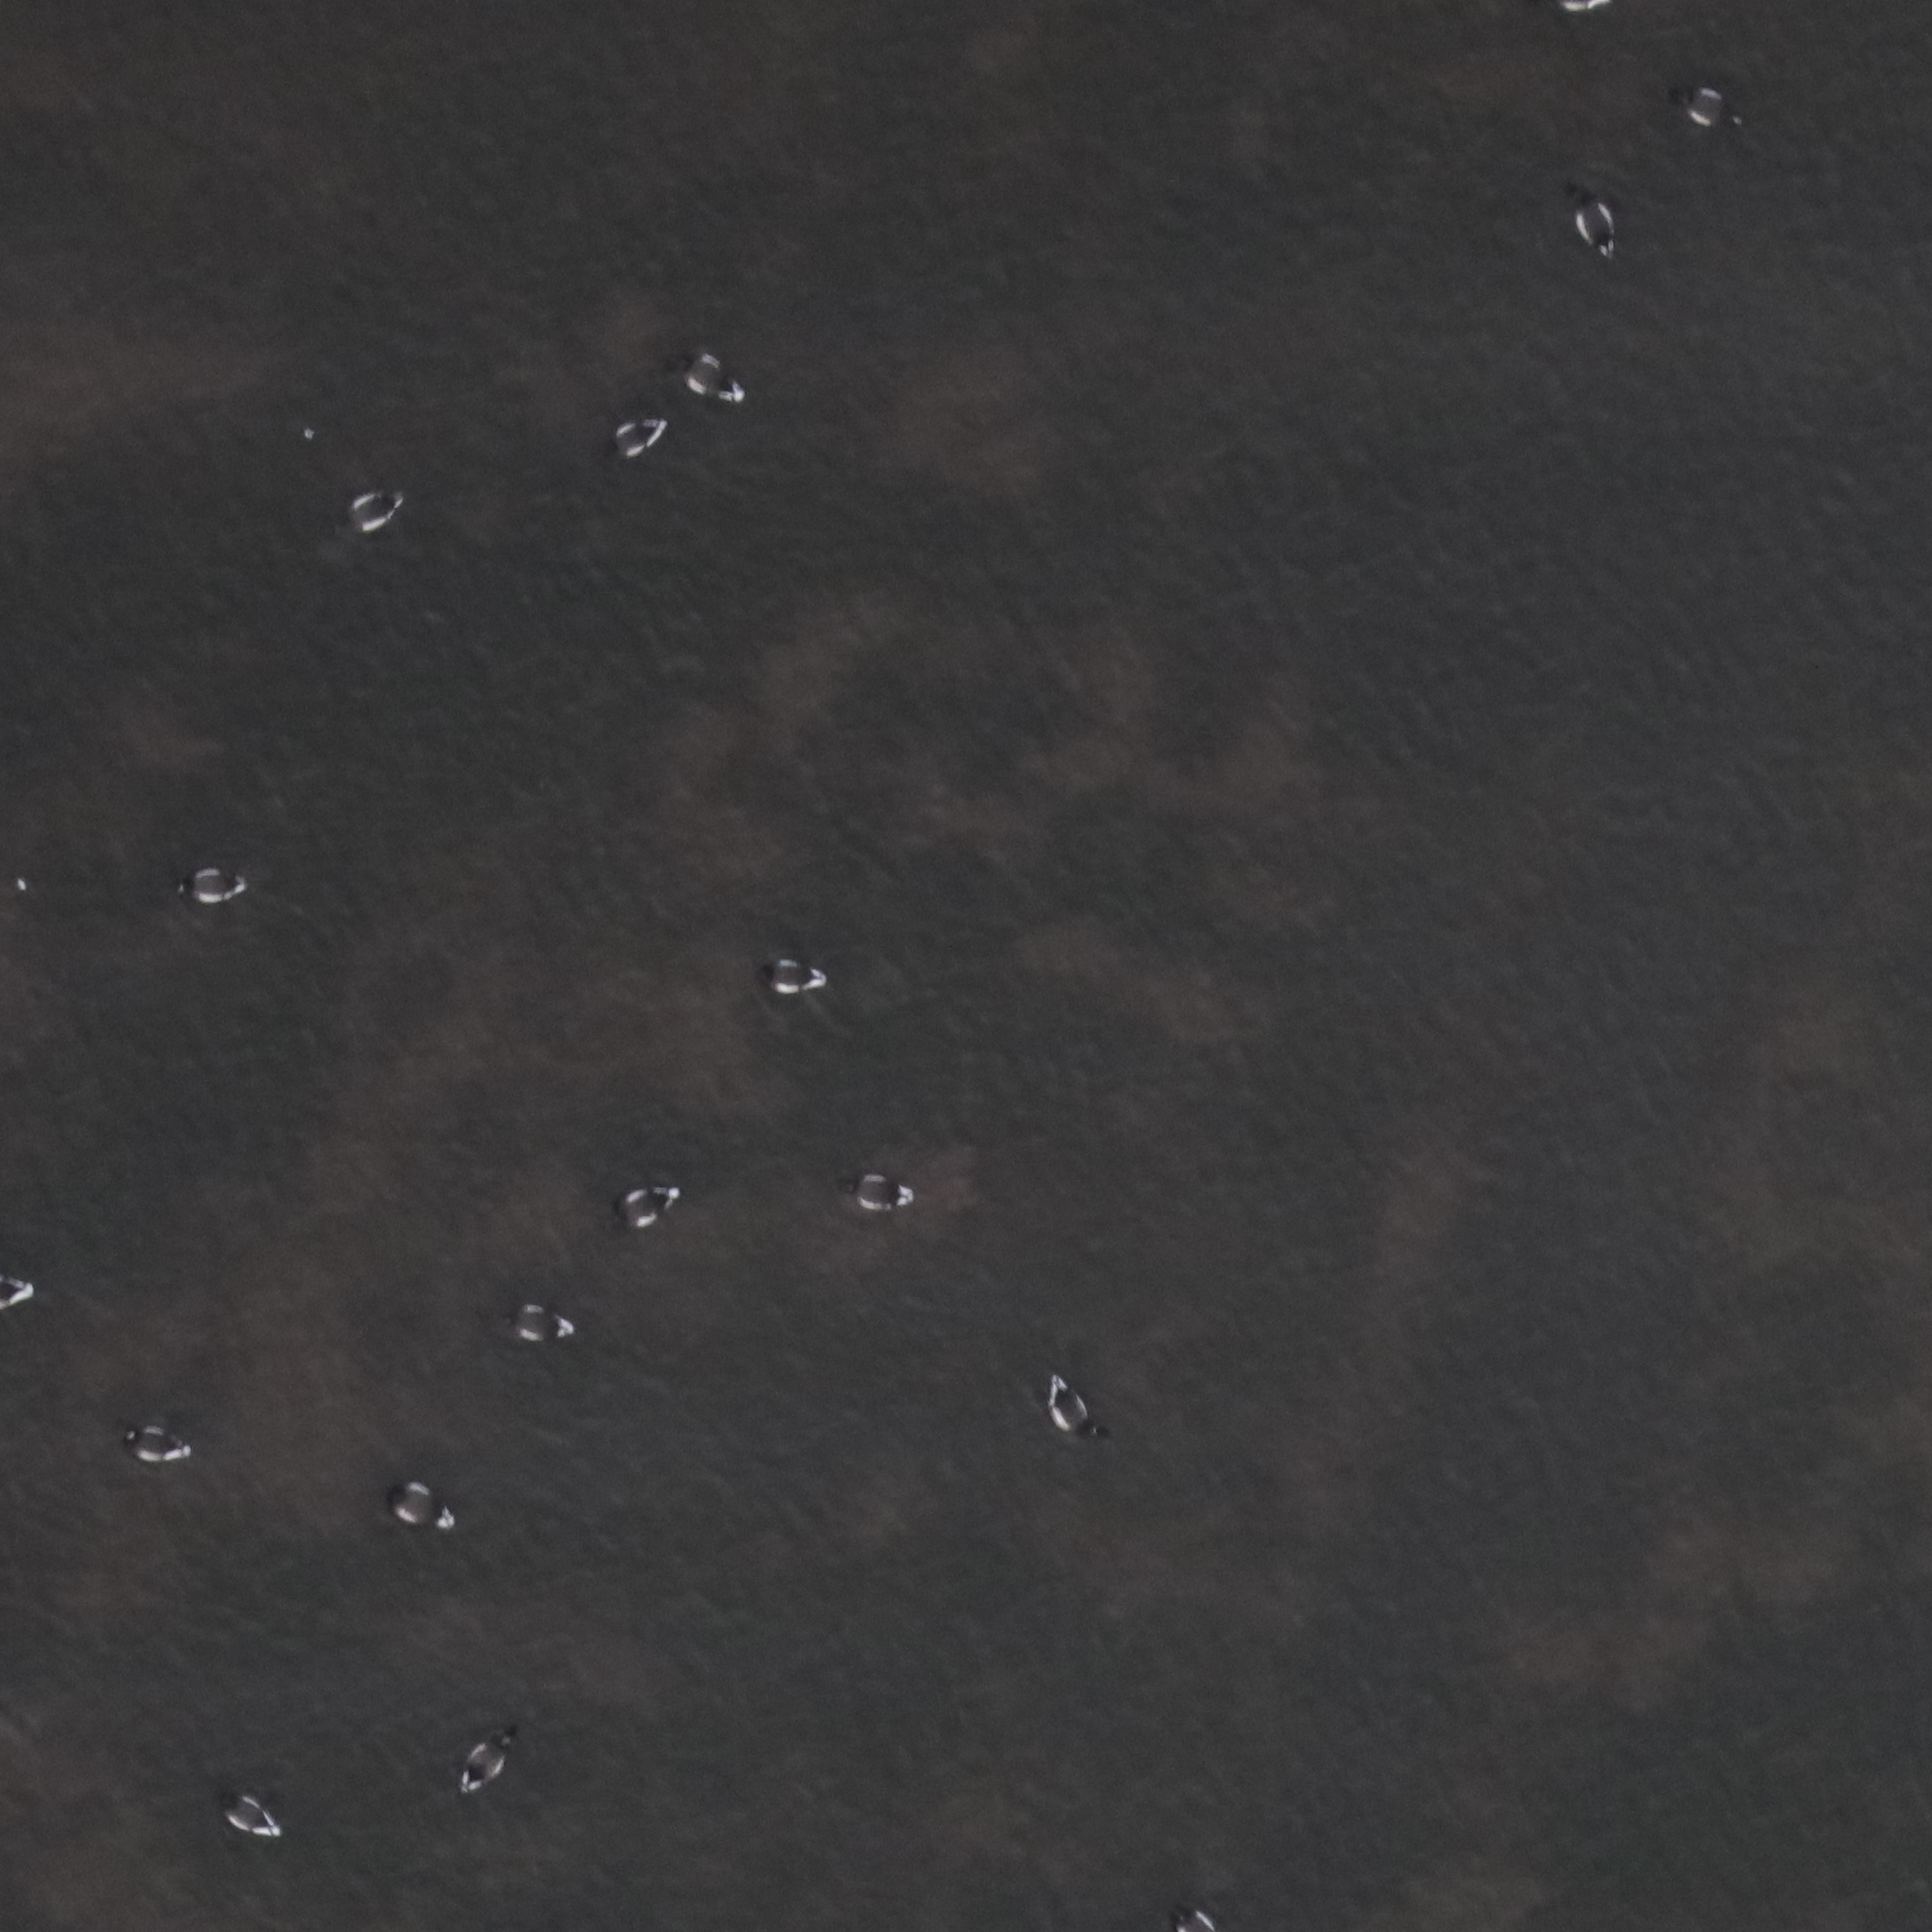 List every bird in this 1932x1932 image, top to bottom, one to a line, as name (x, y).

brant (1706, 107)
brant (1594, 224)
brant (712, 378)
brant (637, 437)
brant (374, 512)
brant (211, 886)
brant (791, 976)
brant (877, 1191)
brant (644, 1205)
brant (539, 1323)
brant (1070, 1407)
brant (153, 1443)
brant (419, 1505)
brant (486, 1761)
brant (250, 1815)